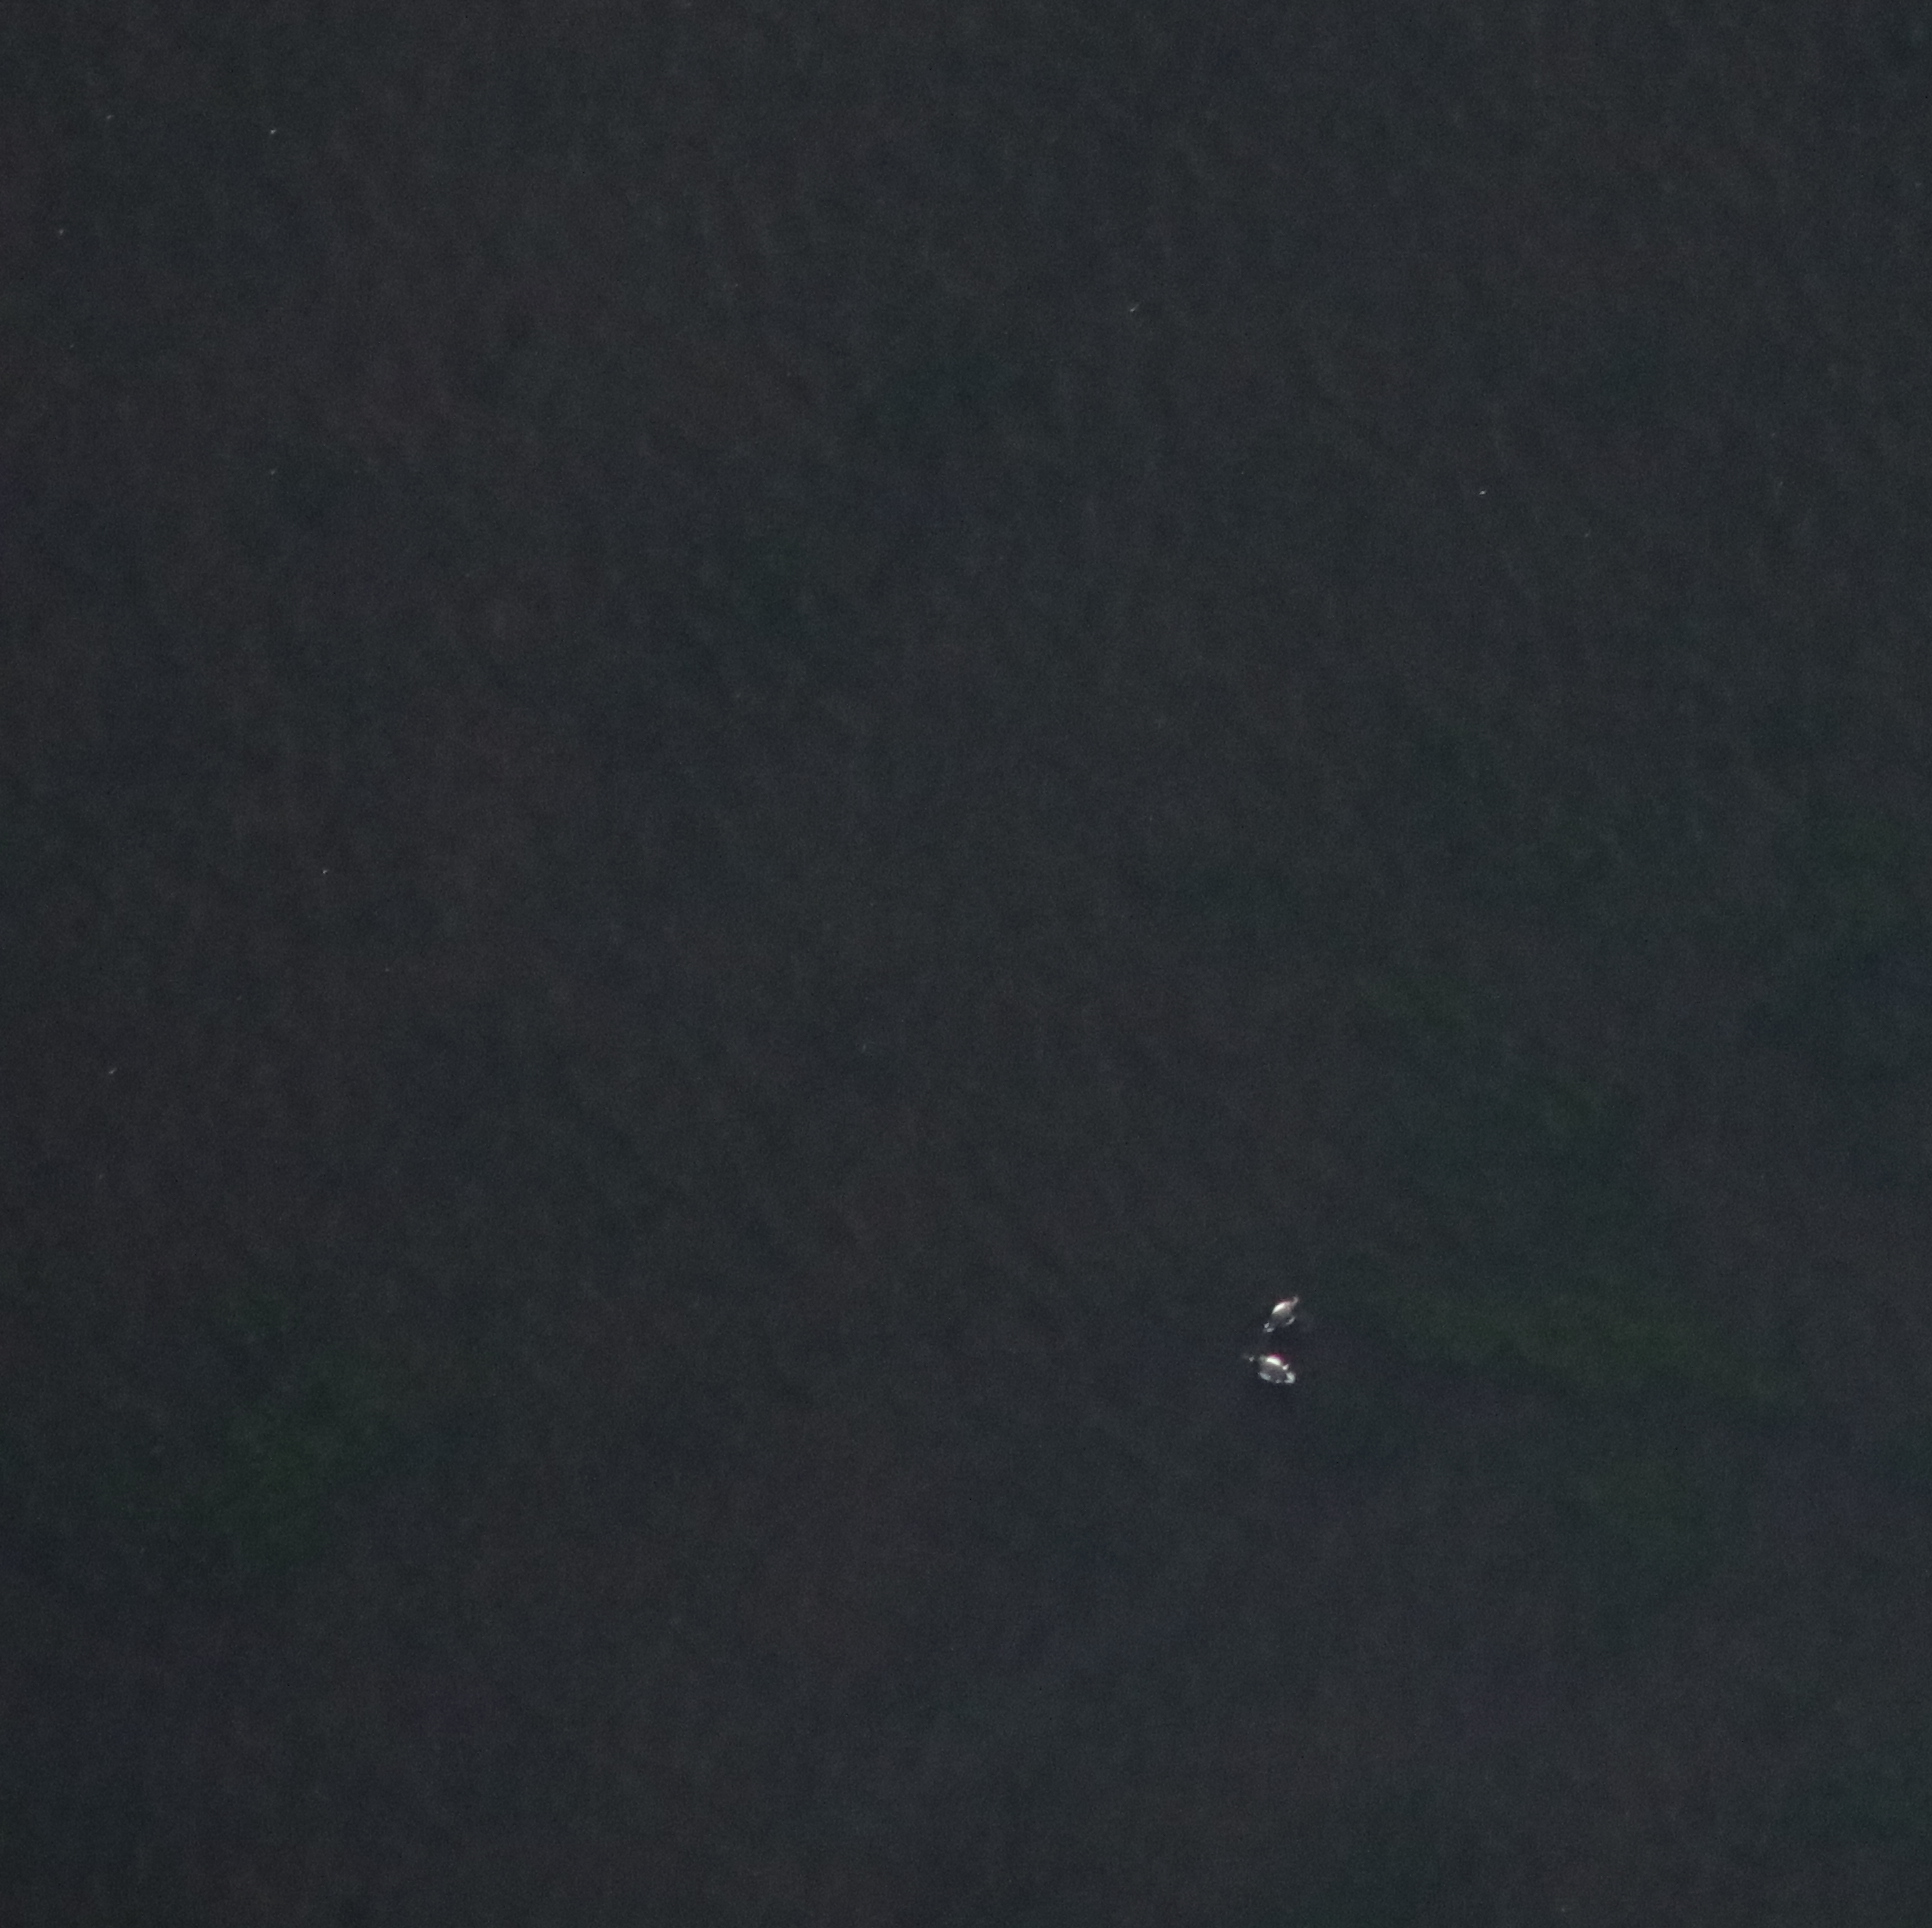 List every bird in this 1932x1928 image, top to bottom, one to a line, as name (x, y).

brant (1285, 1313)
brant (1271, 1369)